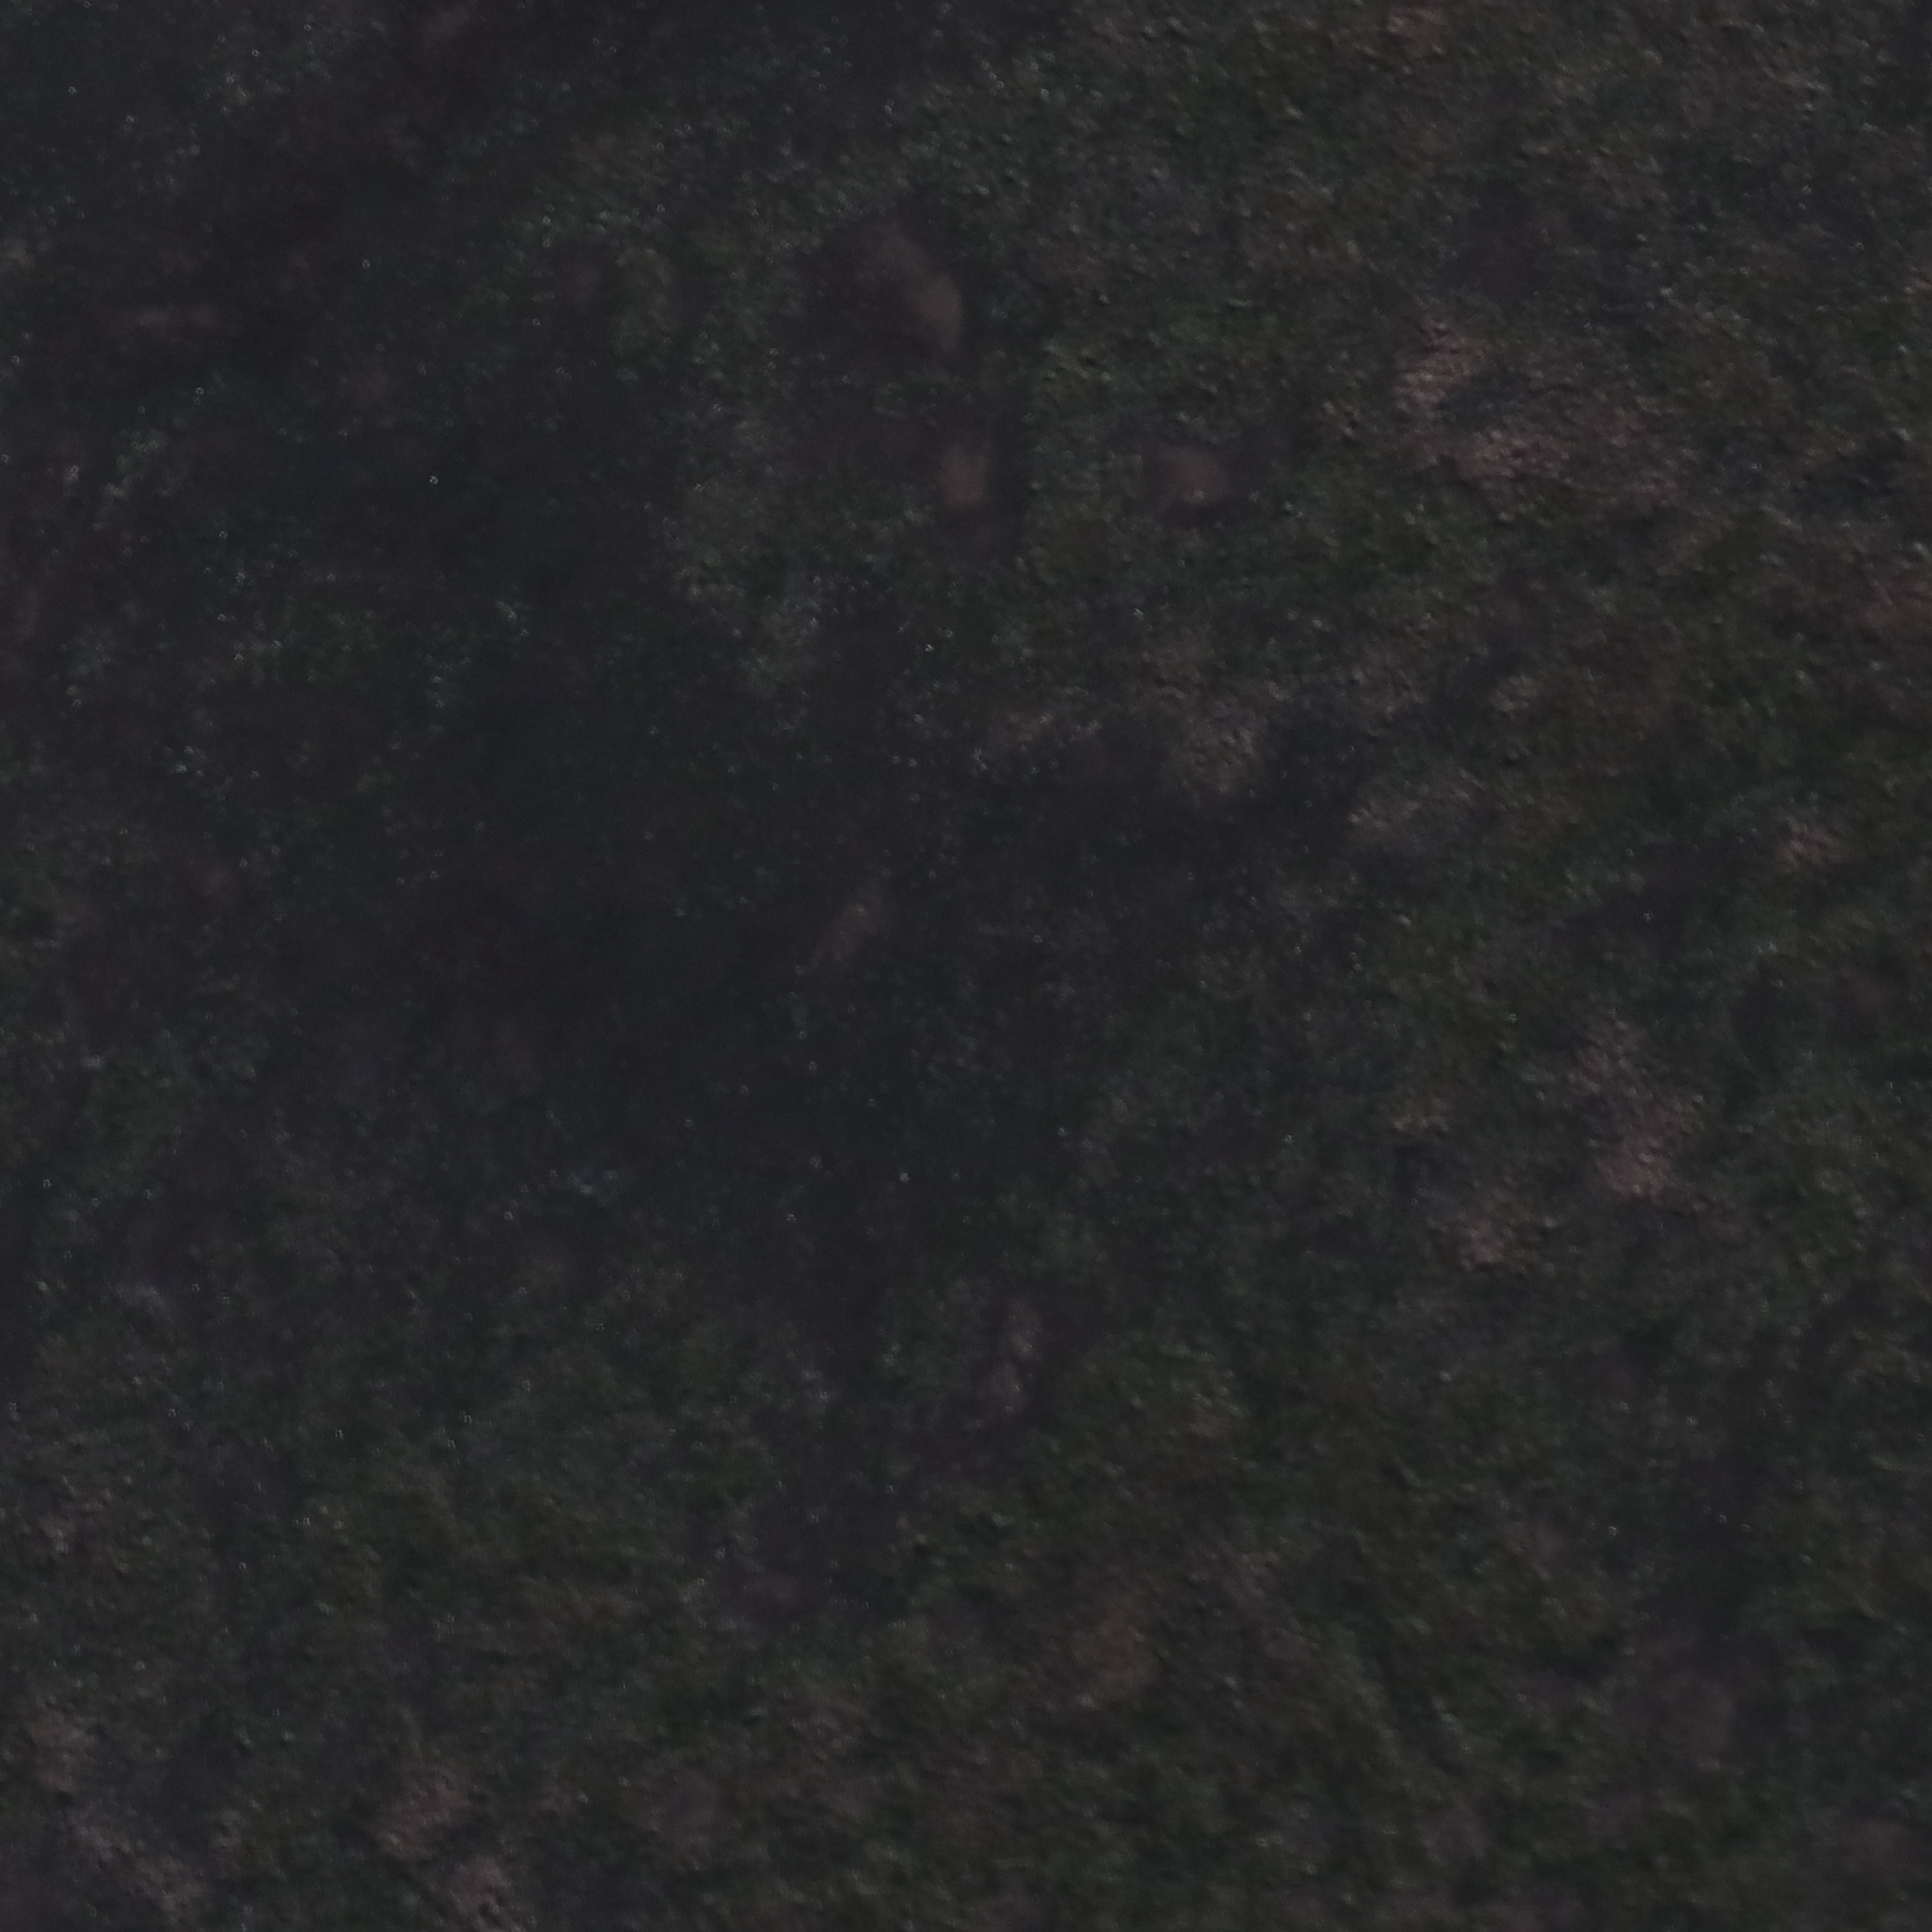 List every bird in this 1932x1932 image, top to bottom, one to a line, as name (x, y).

None